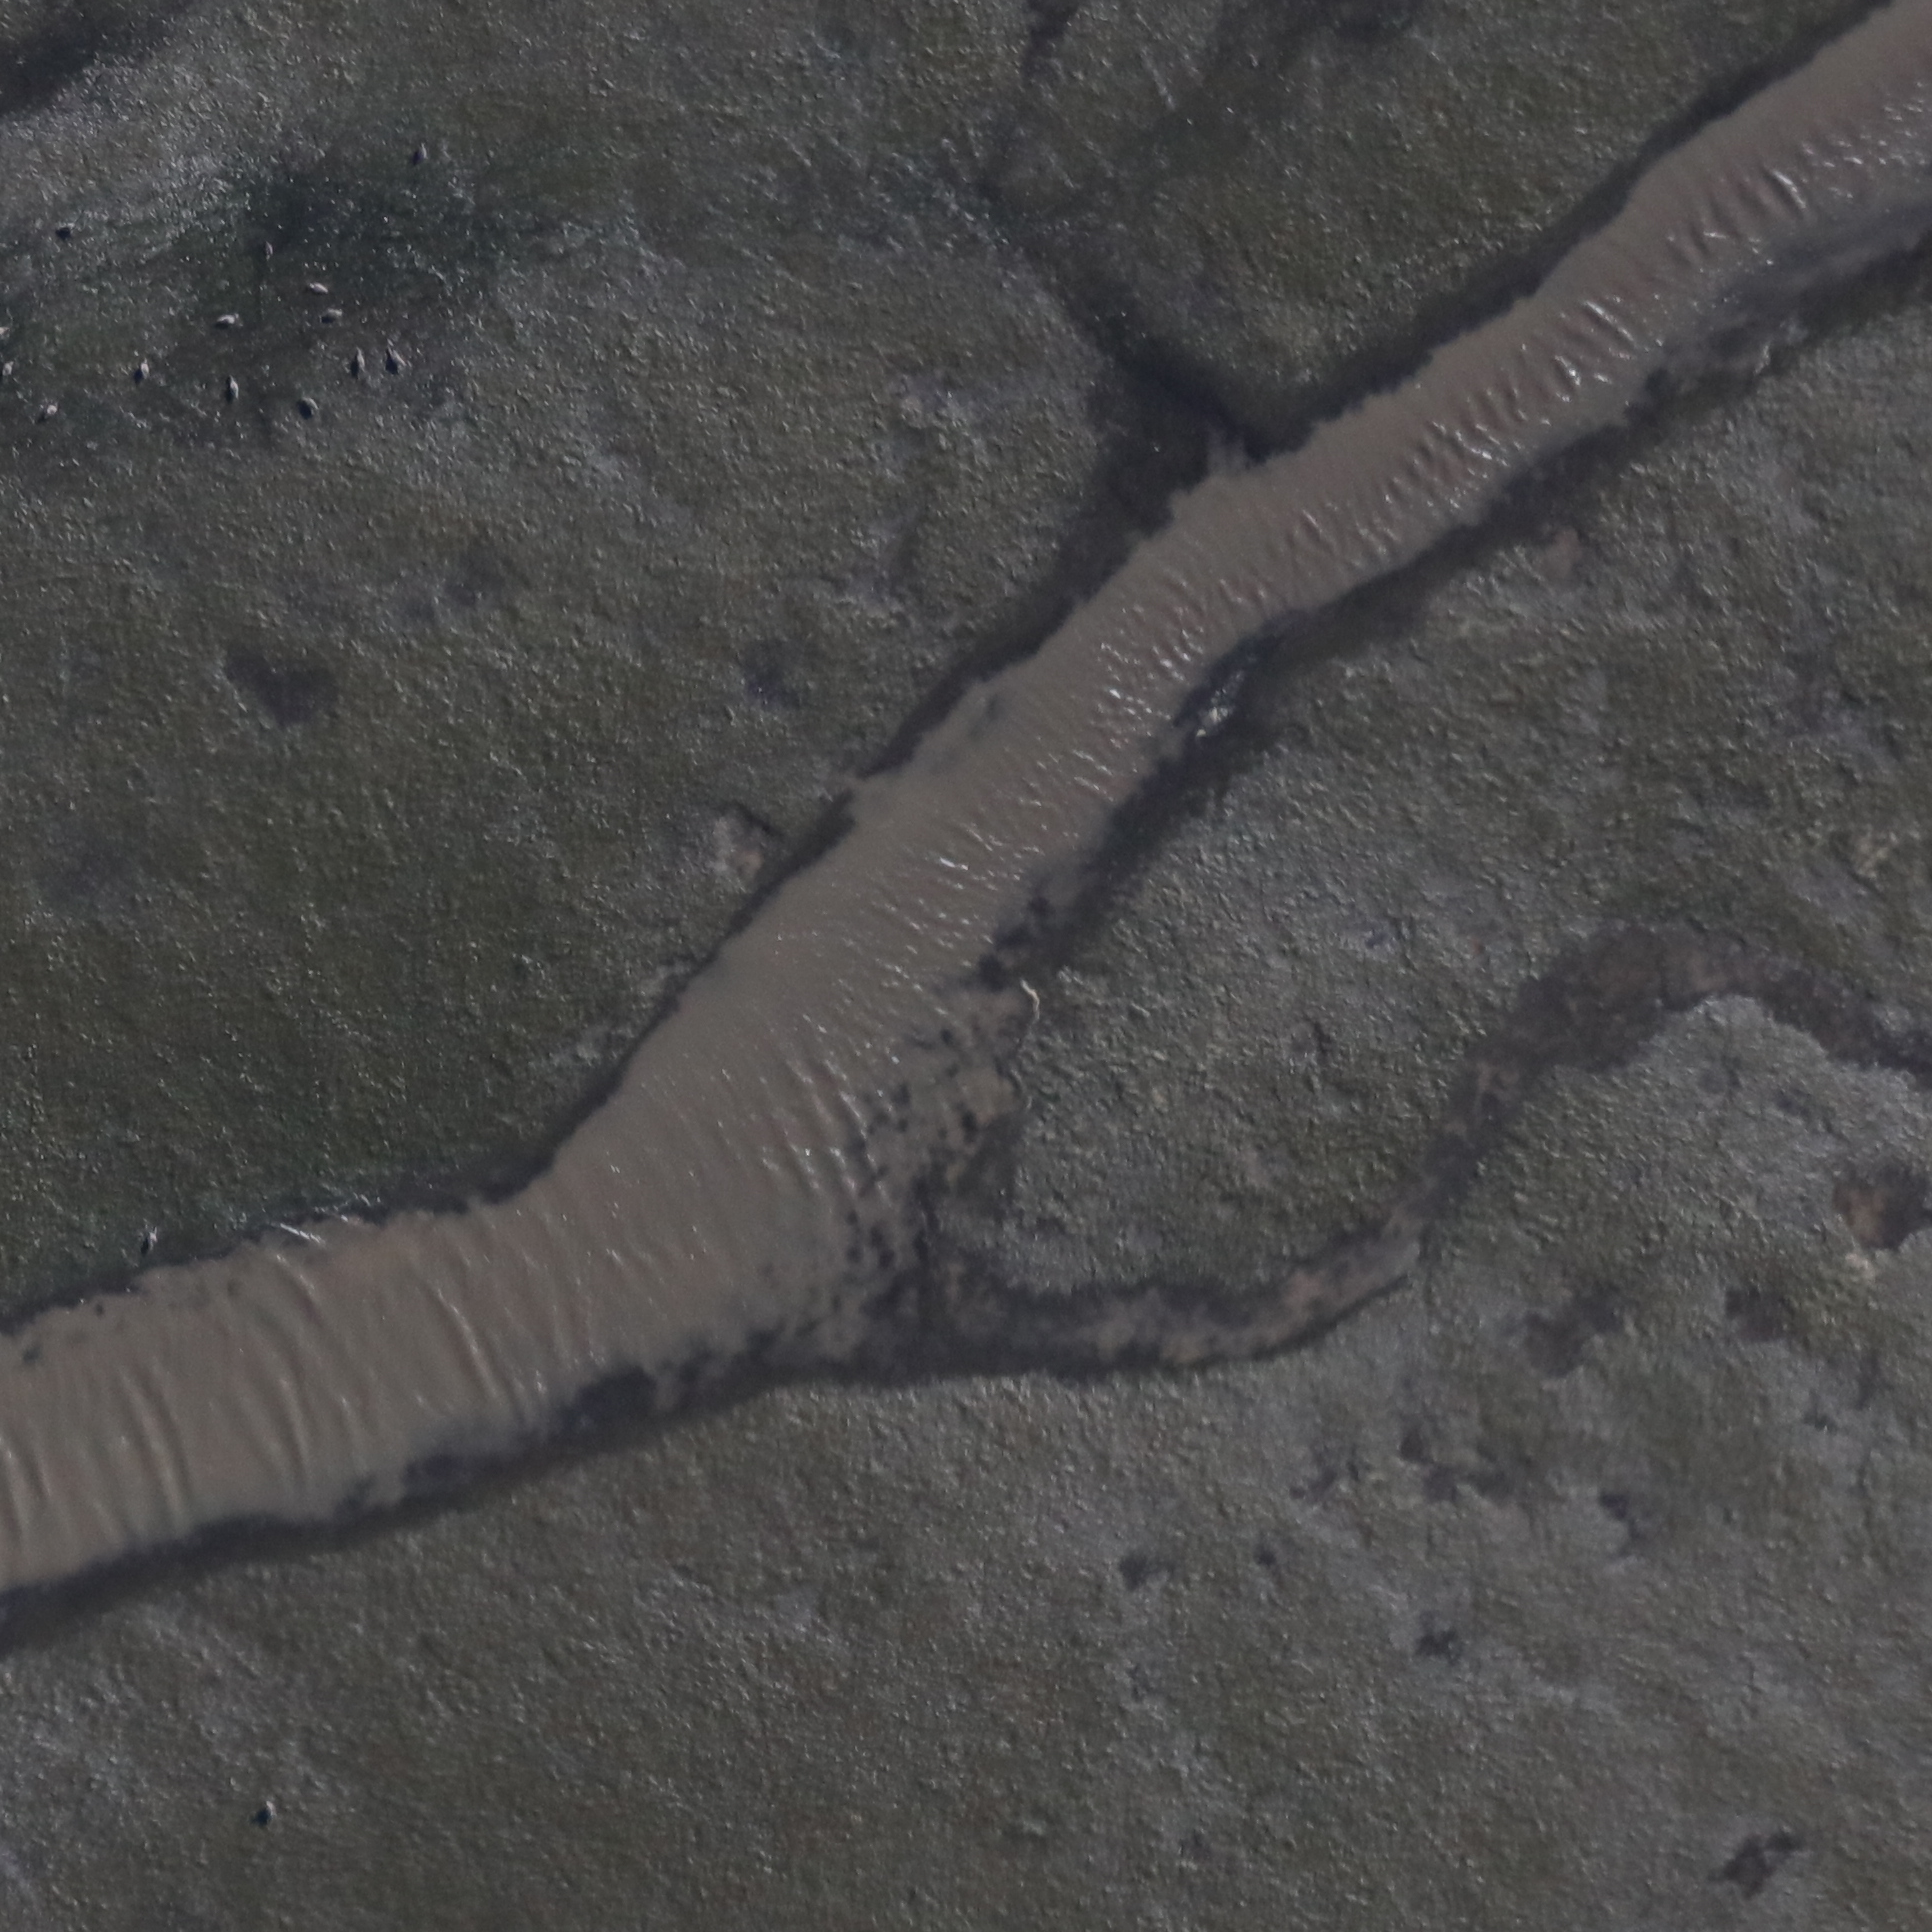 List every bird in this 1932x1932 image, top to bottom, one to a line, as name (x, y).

other bird (423, 153)
other bird (67, 224)
other bird (267, 249)
other bird (322, 288)
other bird (335, 315)
other bird (226, 319)
other bird (396, 359)
other bird (361, 360)
other bird (5, 369)
other bird (148, 370)
other bird (236, 389)
other bird (310, 406)
other bird (54, 409)
other bird (151, 1238)
Canada goose (269, 1810)